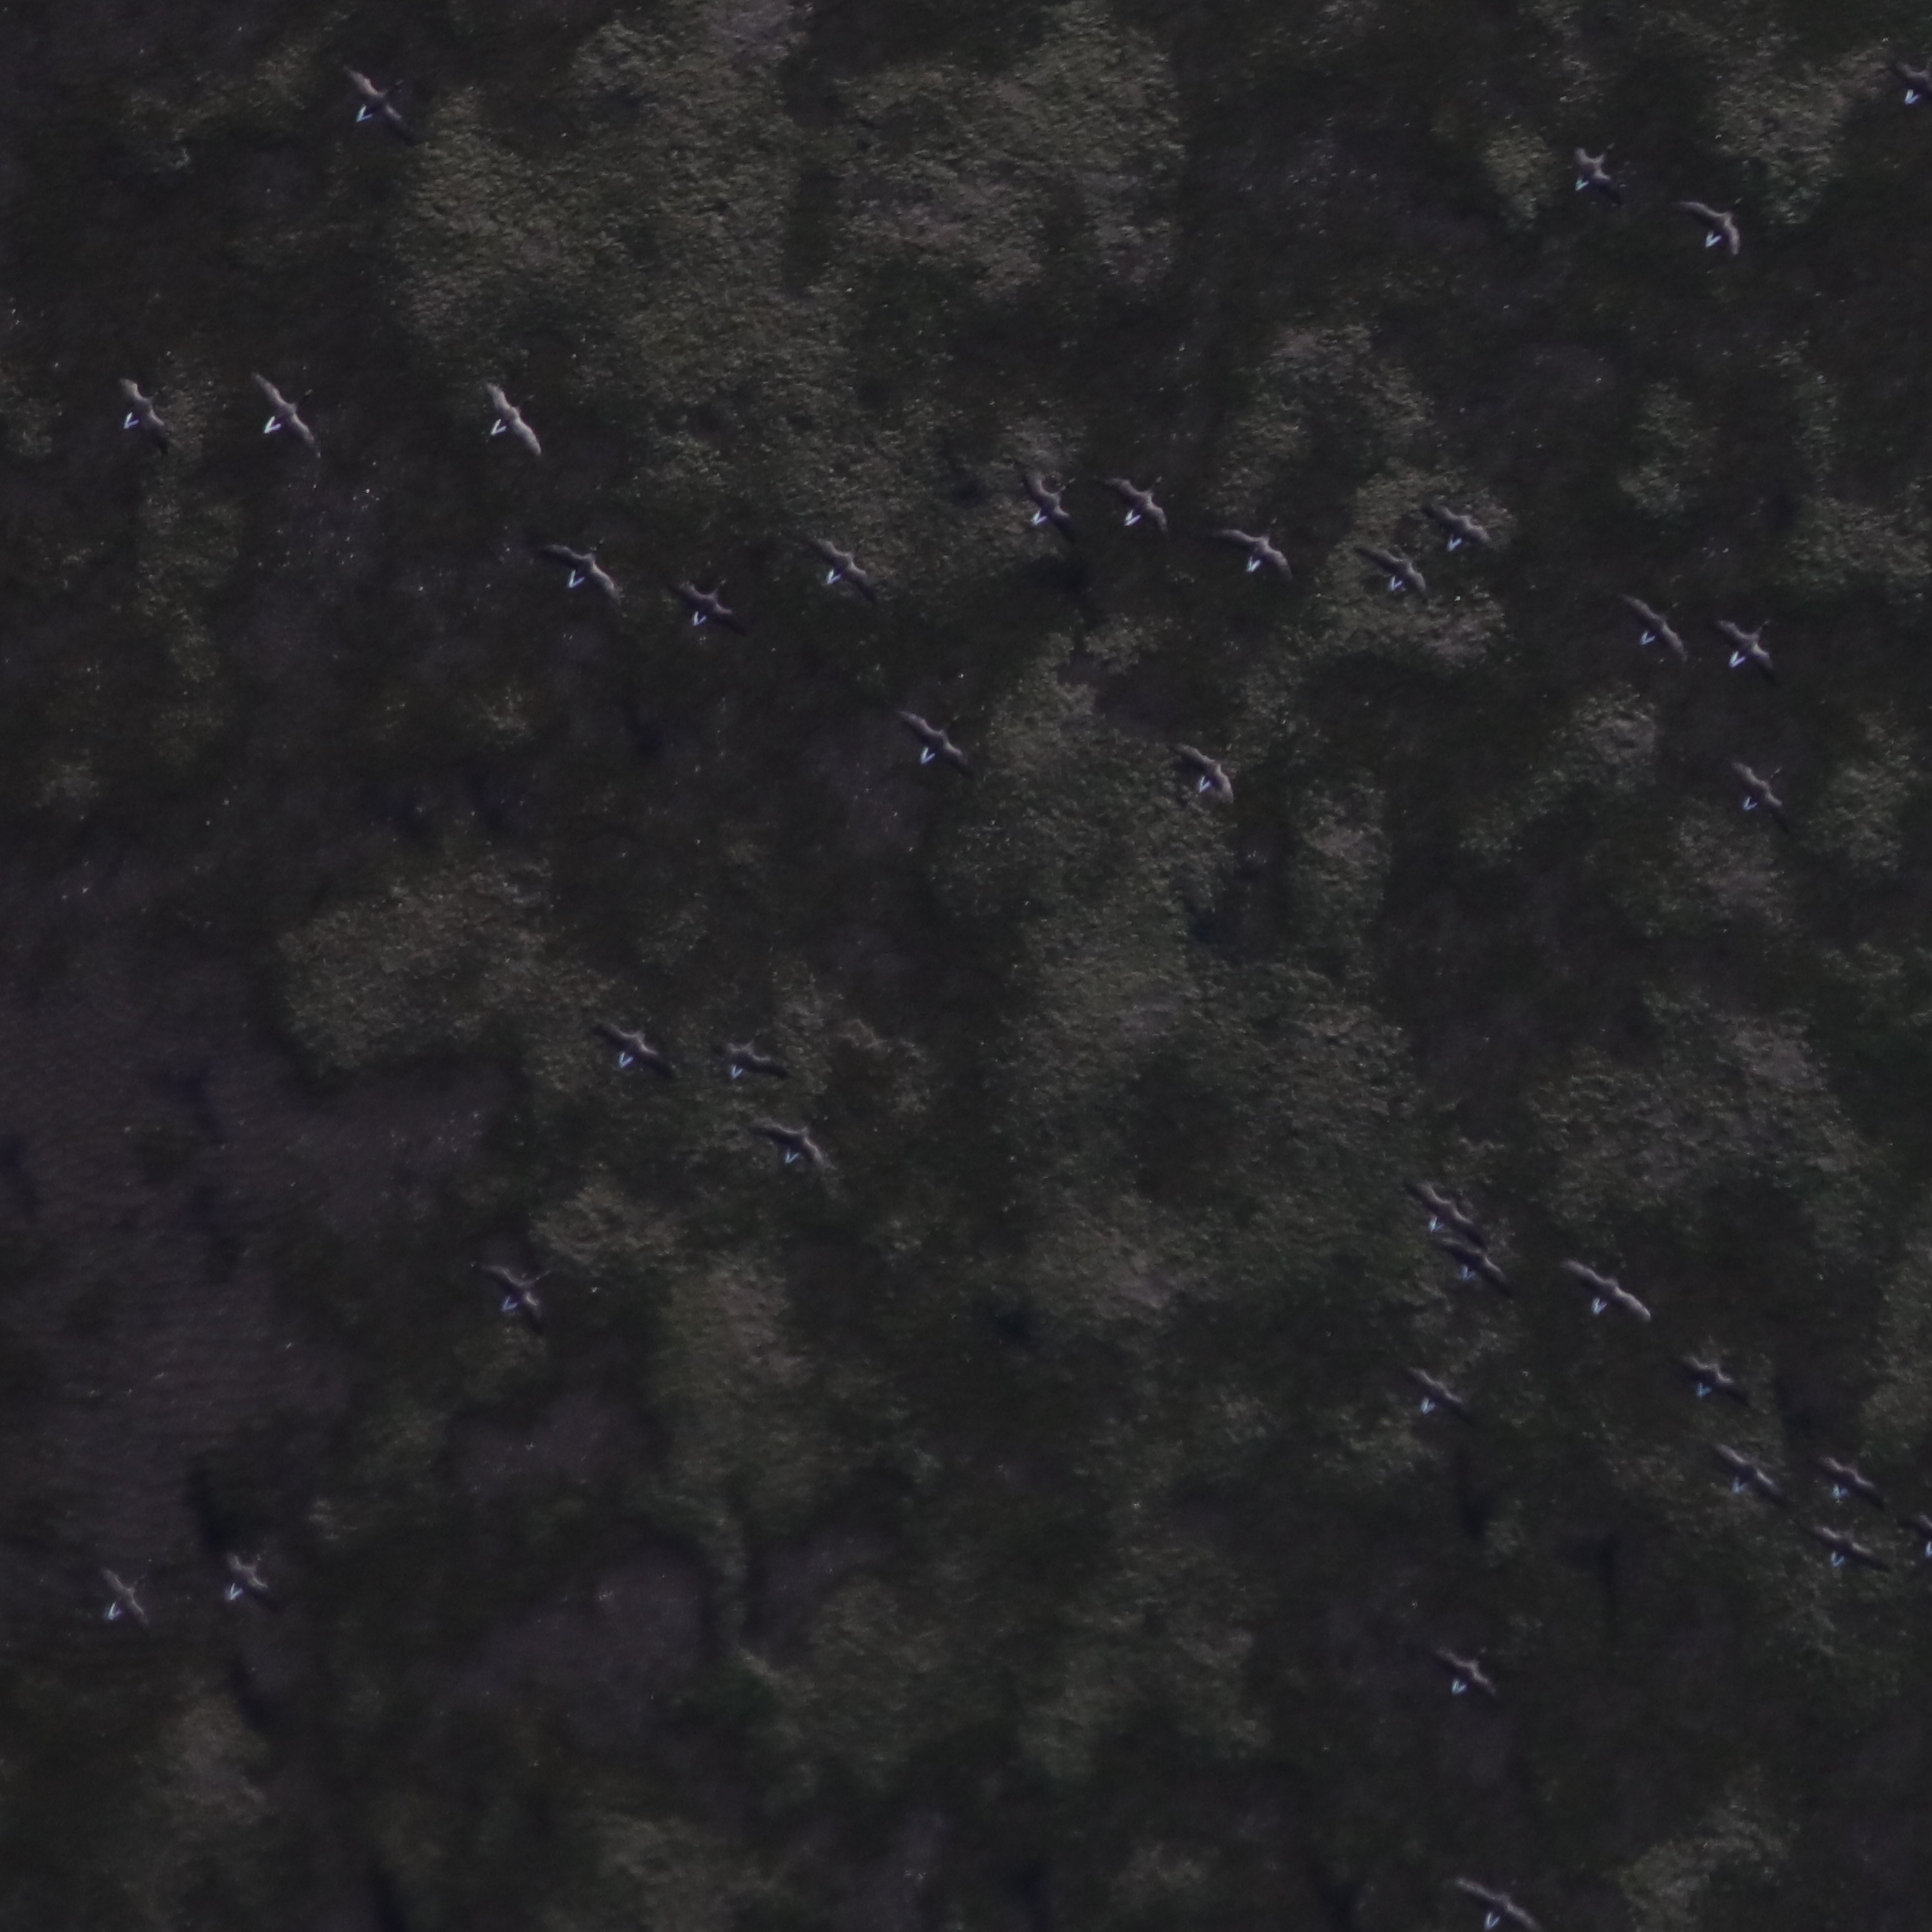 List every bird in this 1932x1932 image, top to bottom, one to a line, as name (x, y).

brant (1930, 88)
brant (383, 102)
brant (1591, 173)
brant (1715, 212)
brant (137, 406)
brant (281, 416)
brant (519, 423)
brant (1047, 496)
brant (1133, 500)
brant (1471, 532)
brant (1262, 541)
brant (840, 561)
brant (579, 566)
brant (1399, 566)
brant (699, 601)
brant (1654, 623)
brant (1743, 653)
brant (940, 751)
brant (1213, 767)
brant (1764, 797)
brant (635, 1042)
brant (743, 1059)
brant (802, 1142)
brant (1433, 1207)
brant (1481, 1271)
brant (517, 1292)
brant (1612, 1306)
brant (1709, 1382)
brant (1446, 1402)
brant (1744, 1476)
brant (1836, 1481)
brant (1845, 1549)
brant (245, 1570)
brant (137, 1597)
brant (1465, 1667)
brant (1497, 1898)